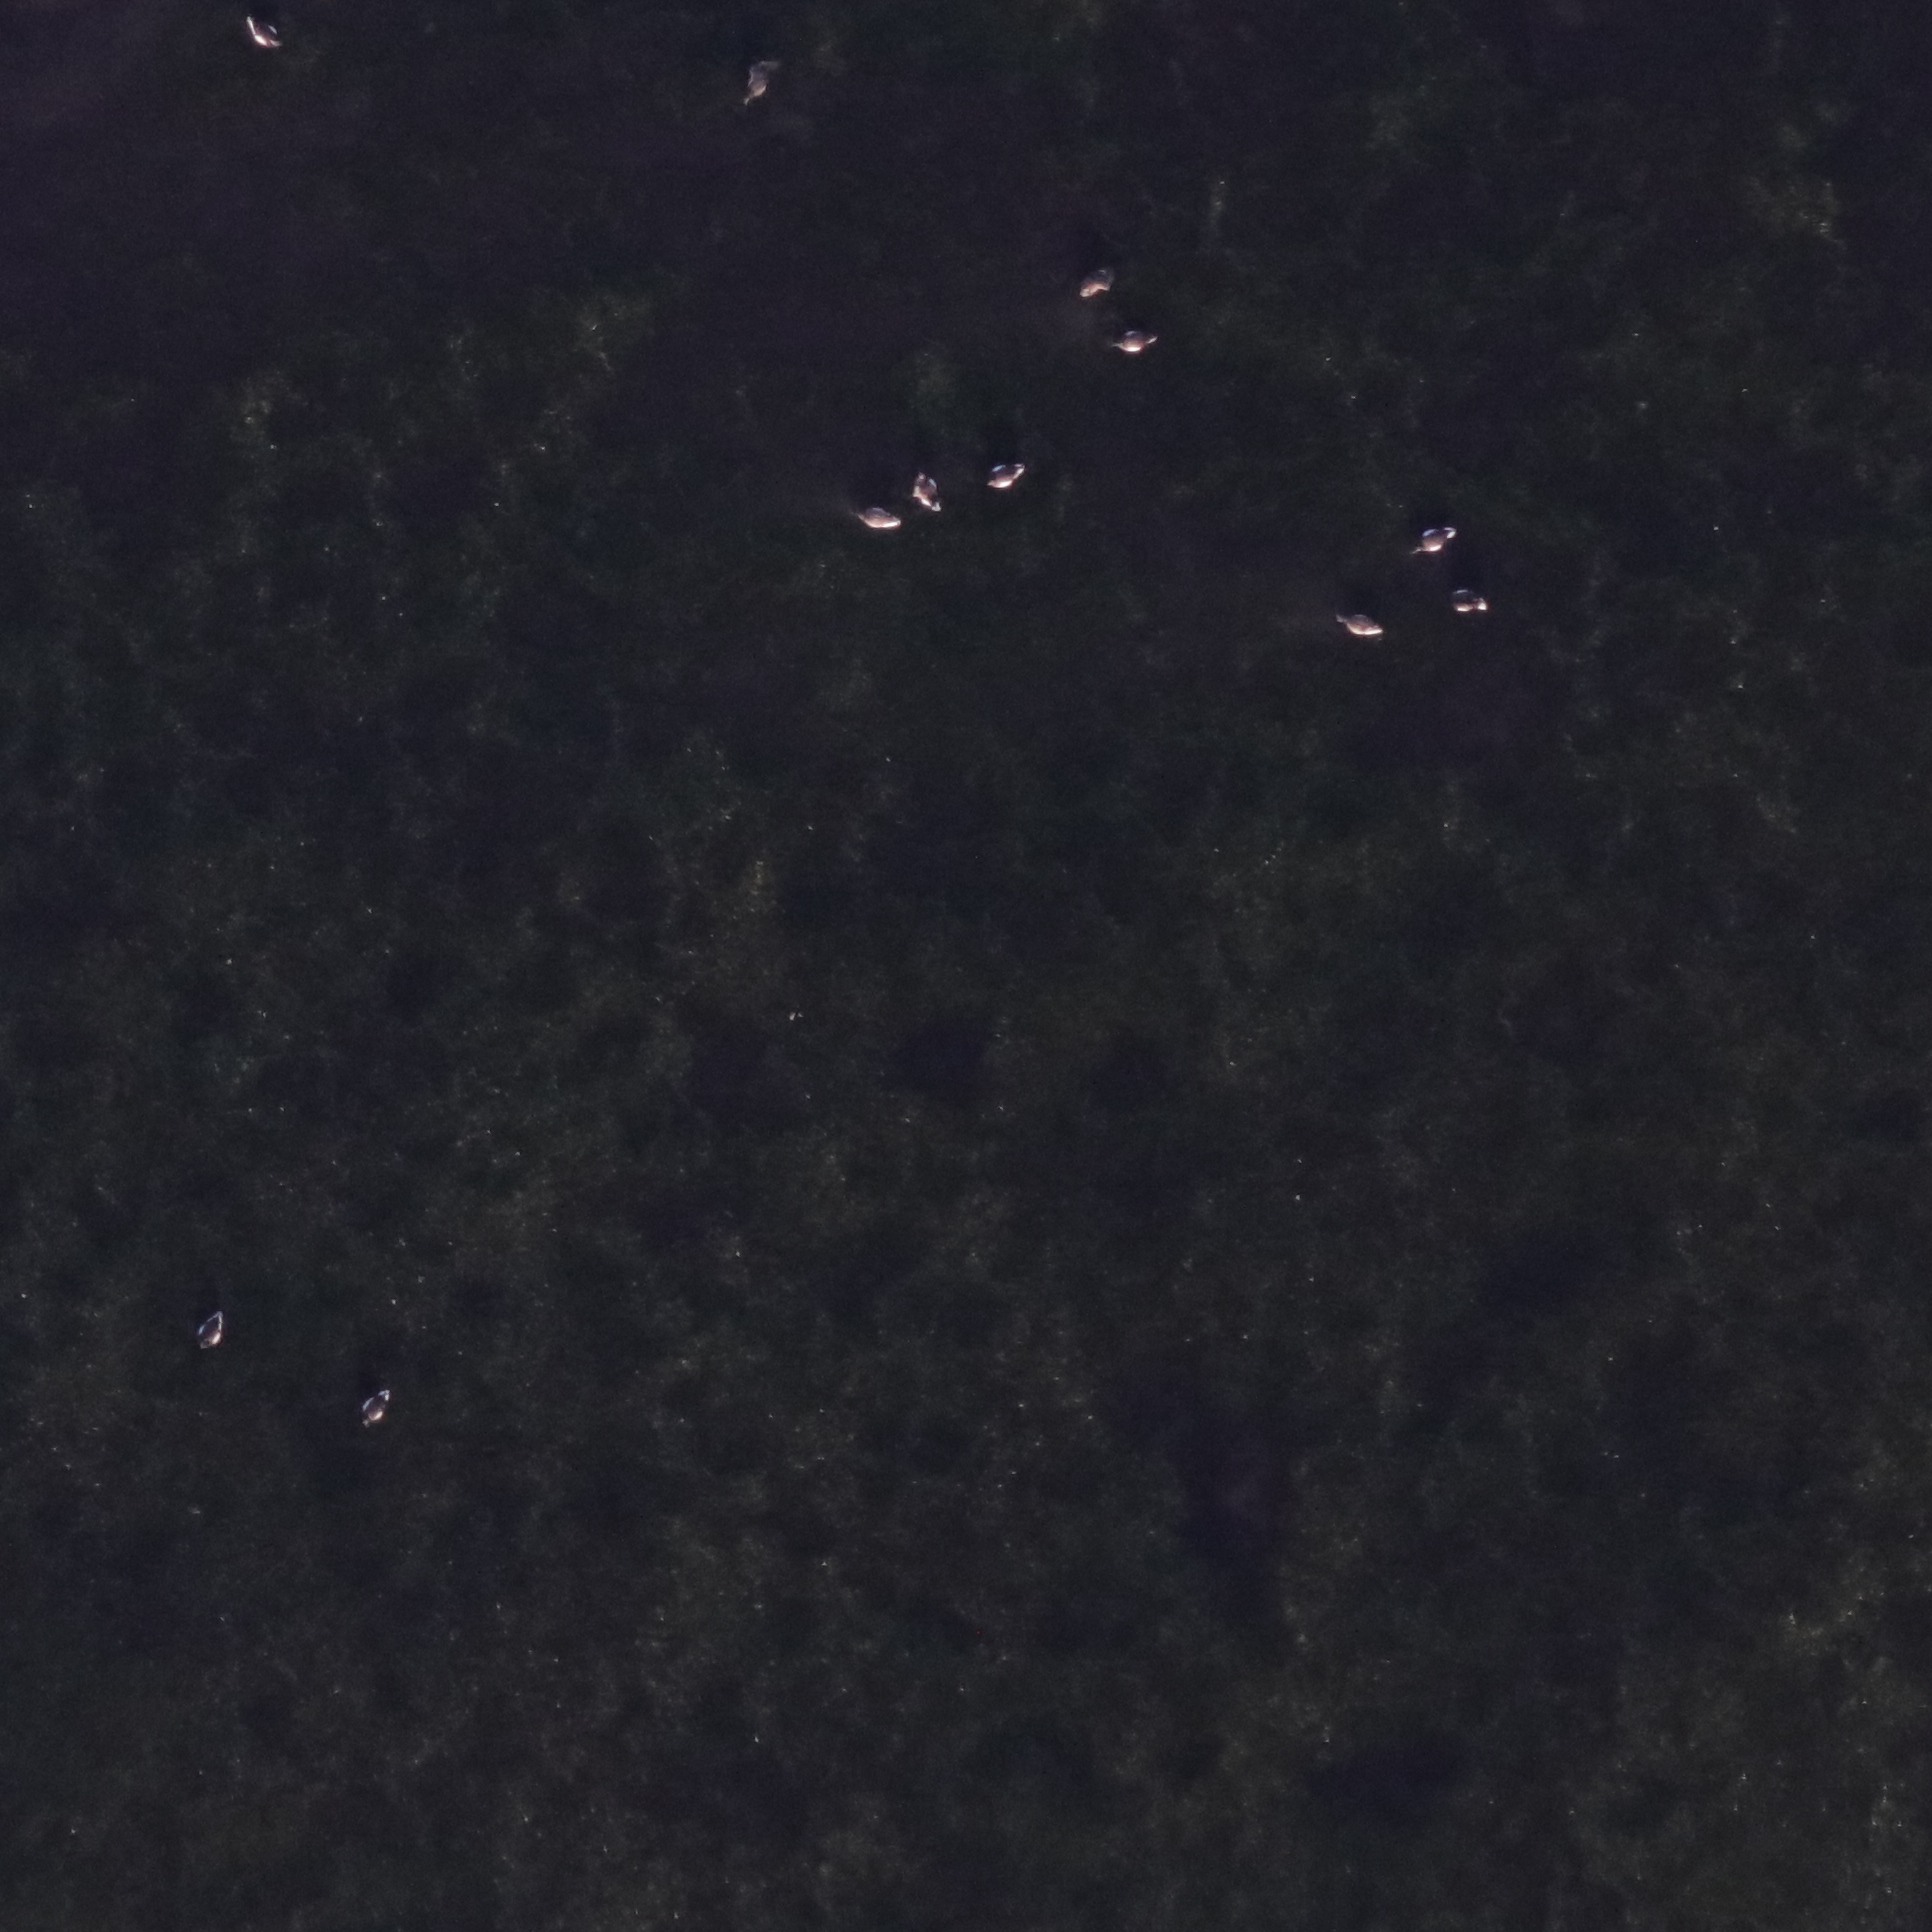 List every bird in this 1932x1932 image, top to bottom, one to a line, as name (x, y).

brant (262, 32)
brant (758, 80)
brant (1097, 283)
brant (1134, 341)
brant (1005, 474)
brant (926, 489)
brant (875, 516)
brant (1435, 537)
brant (1469, 601)
brant (1360, 622)
brant (210, 1331)
brant (375, 1407)